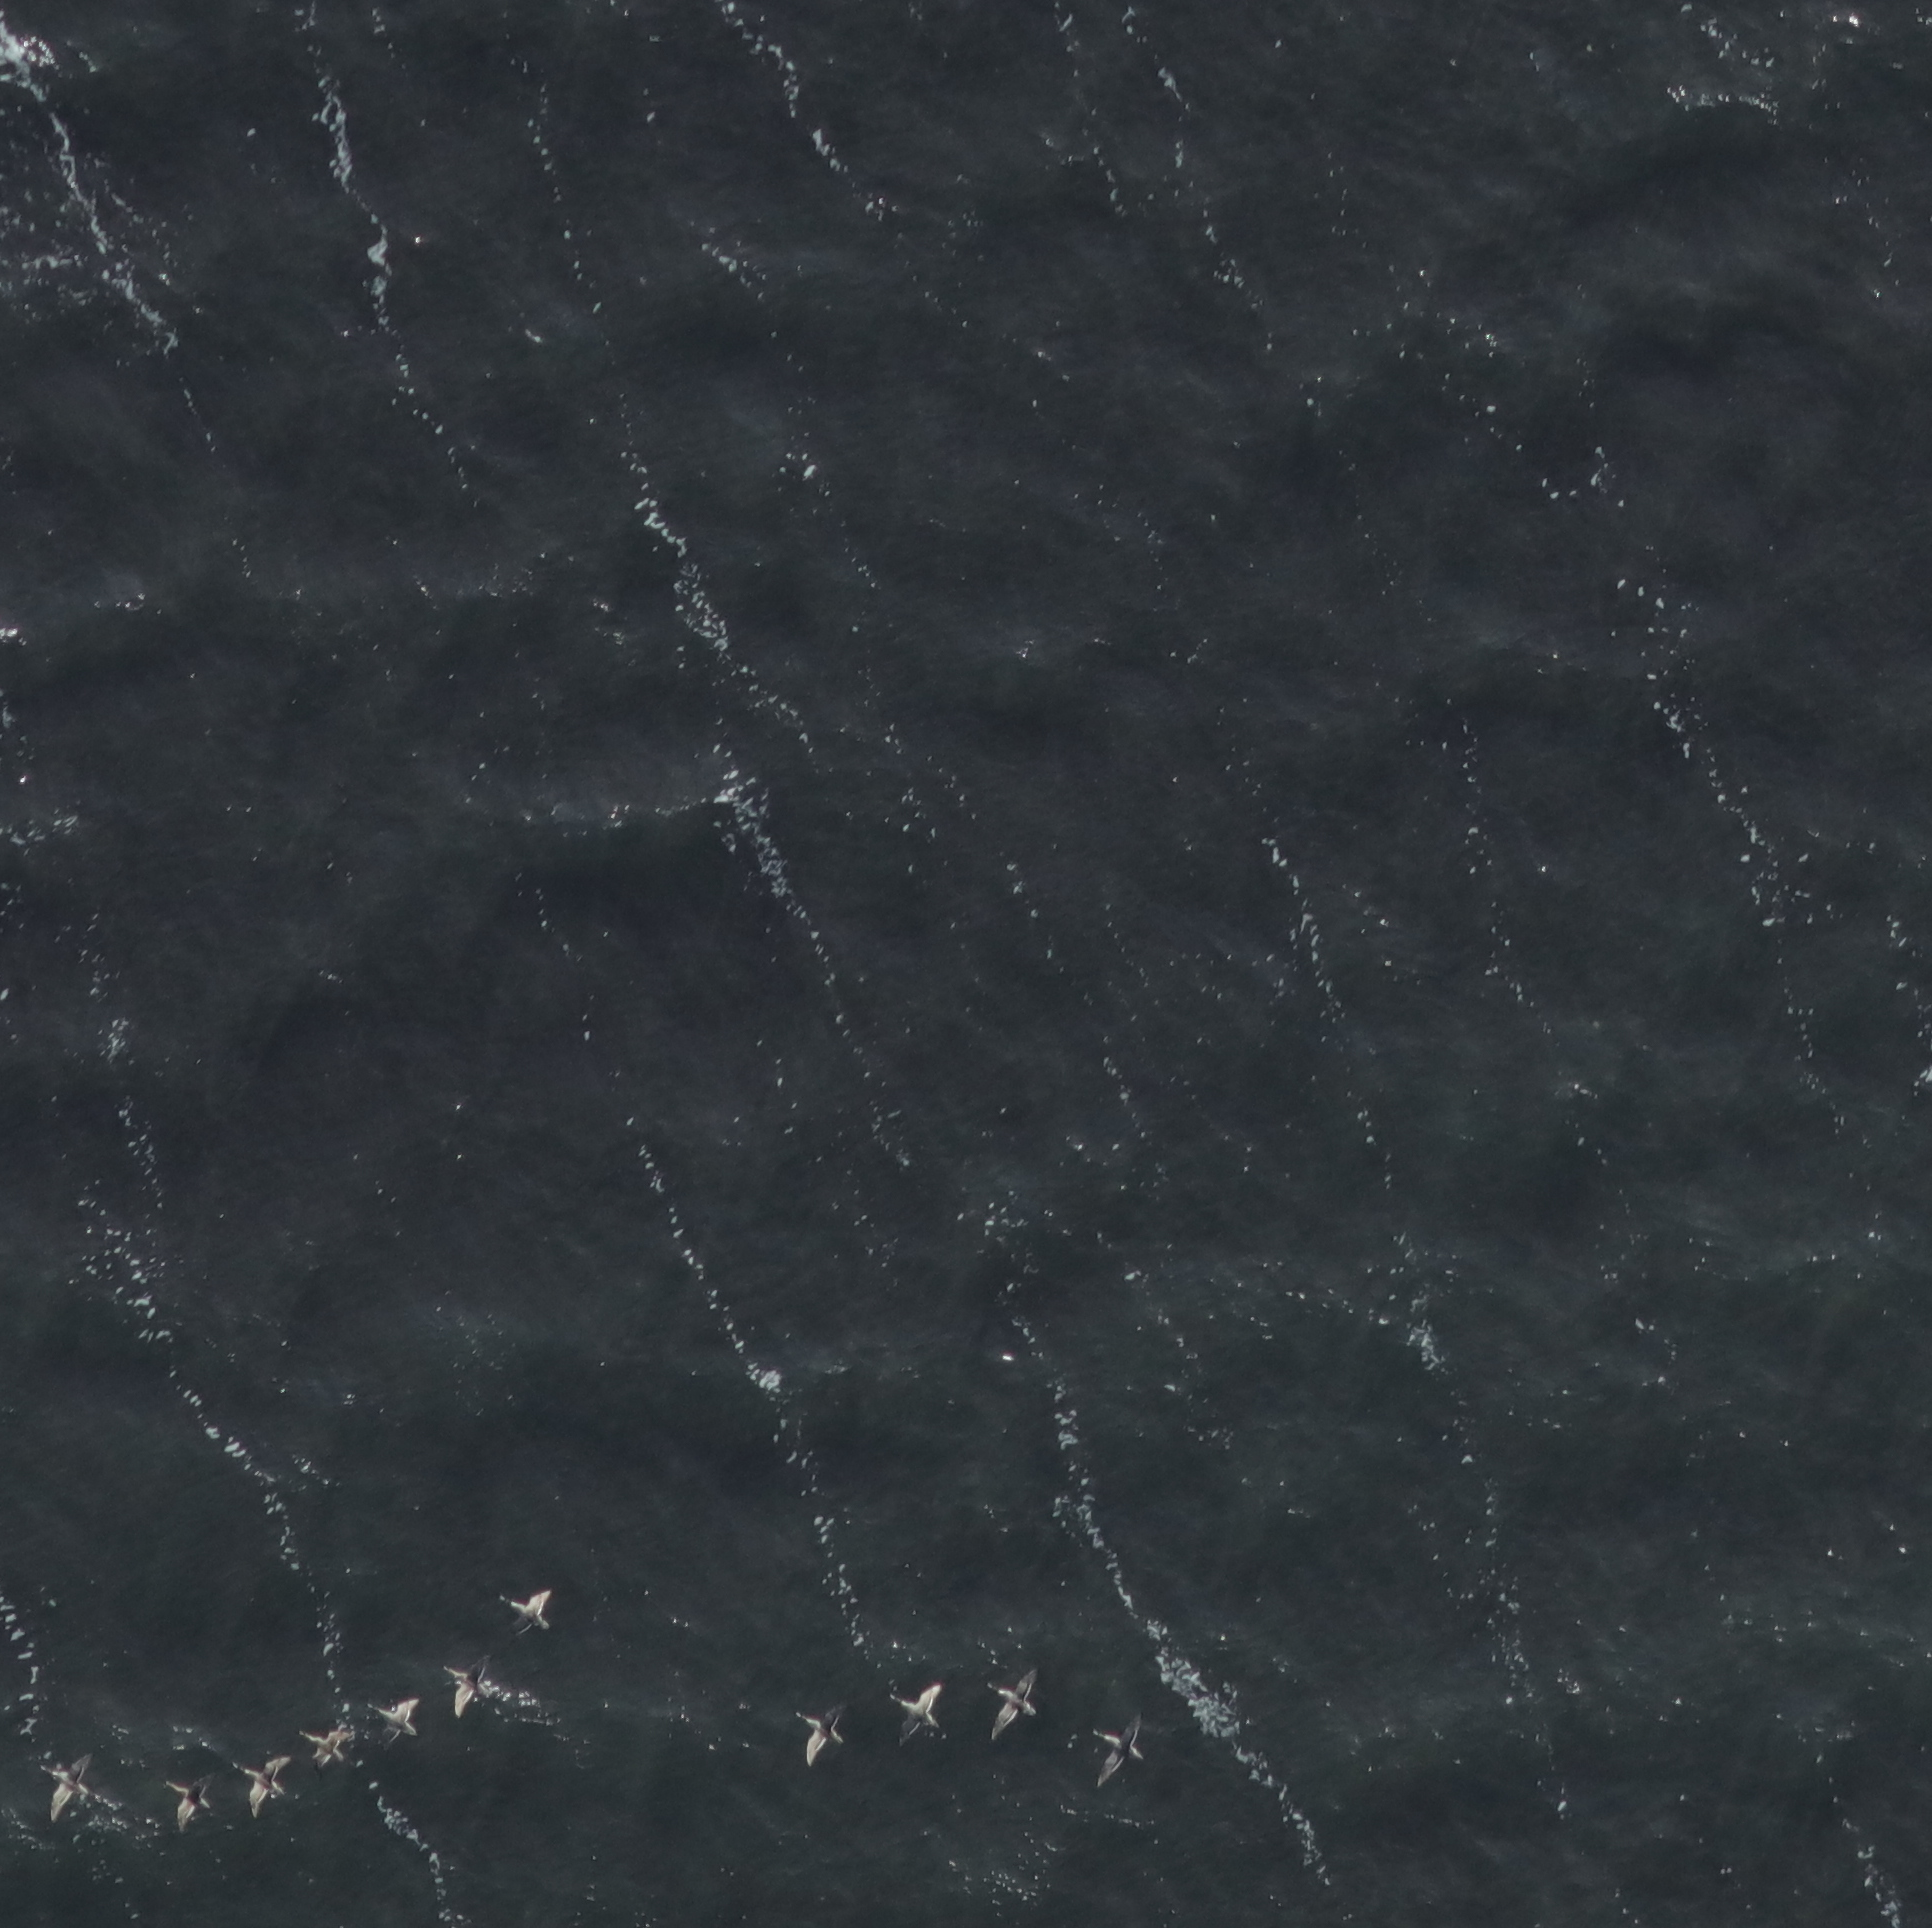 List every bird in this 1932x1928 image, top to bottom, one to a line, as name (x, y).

Canada goose (530, 1612)
Canada goose (471, 1684)
Canada goose (1017, 1698)
Canada goose (917, 1710)
Canada goose (398, 1718)
Canada goose (827, 1728)
Canada goose (325, 1742)
Canada goose (1121, 1746)
Canada goose (266, 1778)
Canada goose (67, 1783)
Canada goose (190, 1801)